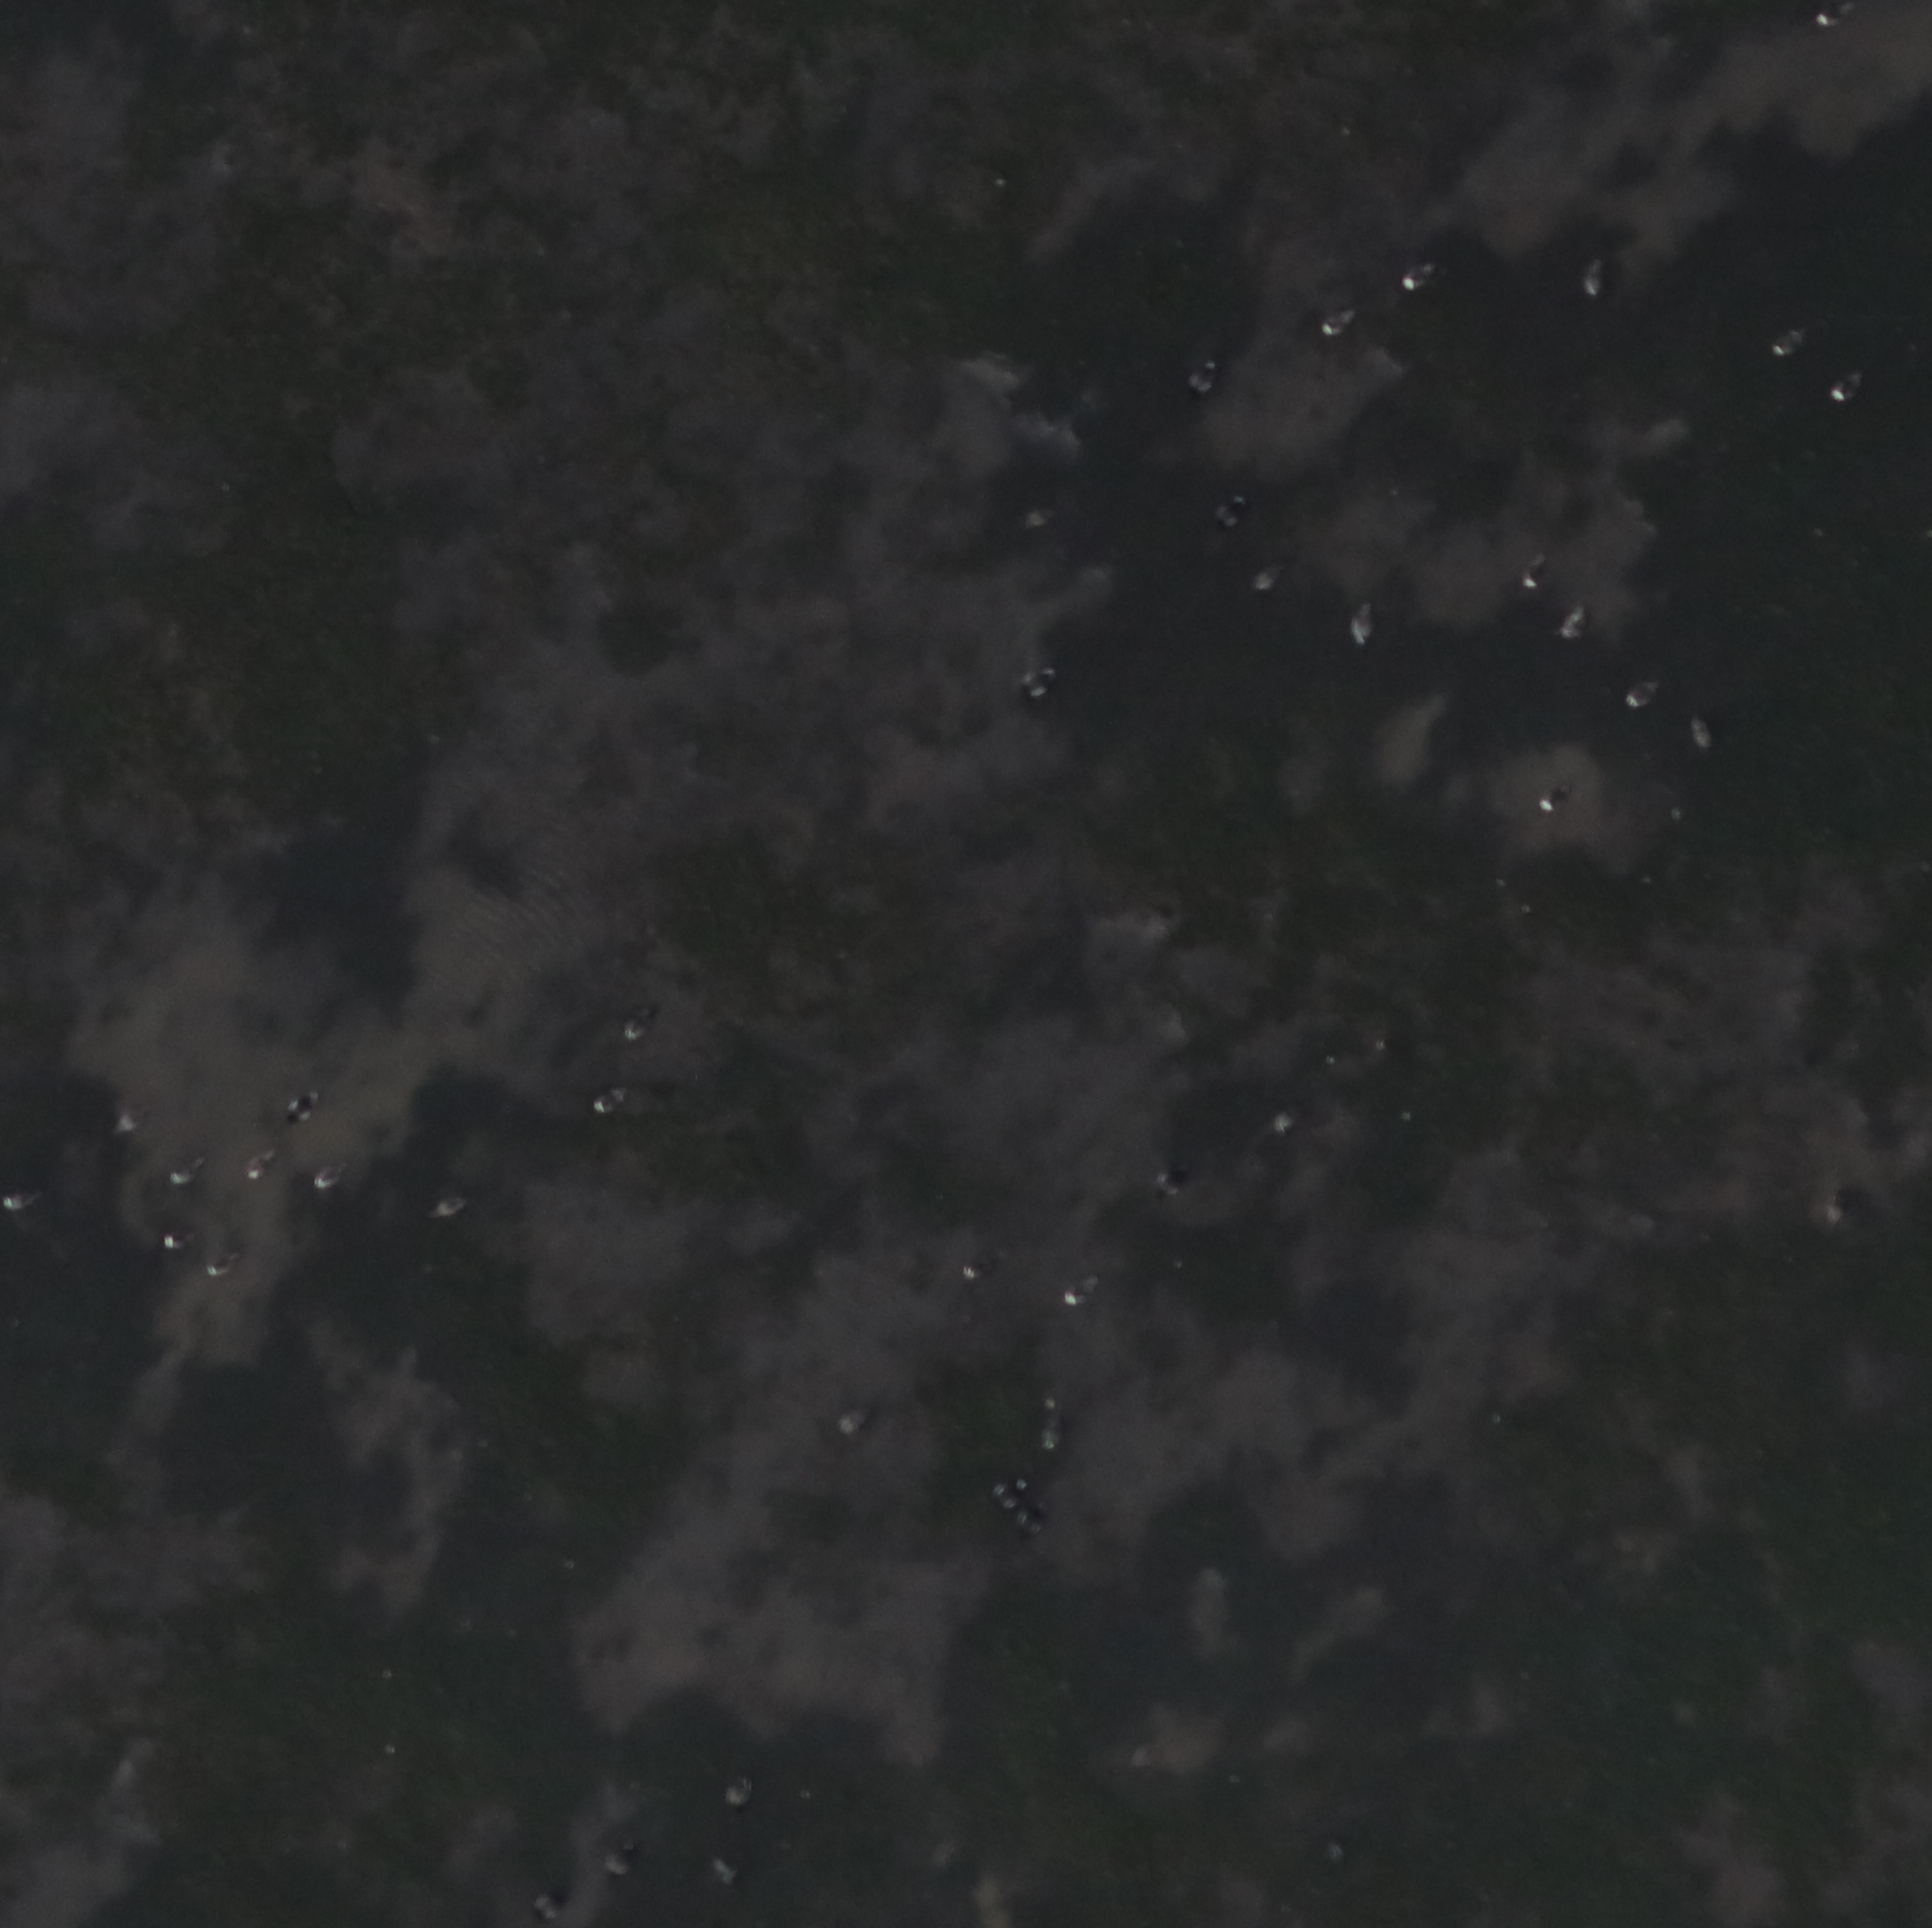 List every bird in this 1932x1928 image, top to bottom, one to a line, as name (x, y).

other bird (1823, 13)
other bird (1415, 272)
other bird (1595, 282)
other bird (1348, 316)
other bird (1786, 344)
brant (1197, 383)
other bird (1846, 390)
brant (1226, 510)
other bird (1536, 577)
other bird (1269, 583)
other bird (1359, 625)
other bird (1583, 628)
brant (1034, 688)
other bird (1640, 698)
other bird (1707, 740)
other bird (637, 1033)
other bird (611, 1101)
brant (297, 1109)
other bird (1281, 1121)
other bird (263, 1165)
other bird (326, 1176)
brant (1172, 1181)
other bird (188, 1183)
other bird (17, 1203)
other bird (449, 1205)
other bird (177, 1239)
other bird (982, 1263)
other bird (226, 1266)
other bird (1075, 1290)
other bird (1055, 1433)
brant (1004, 1491)
brant (1035, 1524)
brant (739, 1793)
brant (622, 1856)
brant (556, 1906)